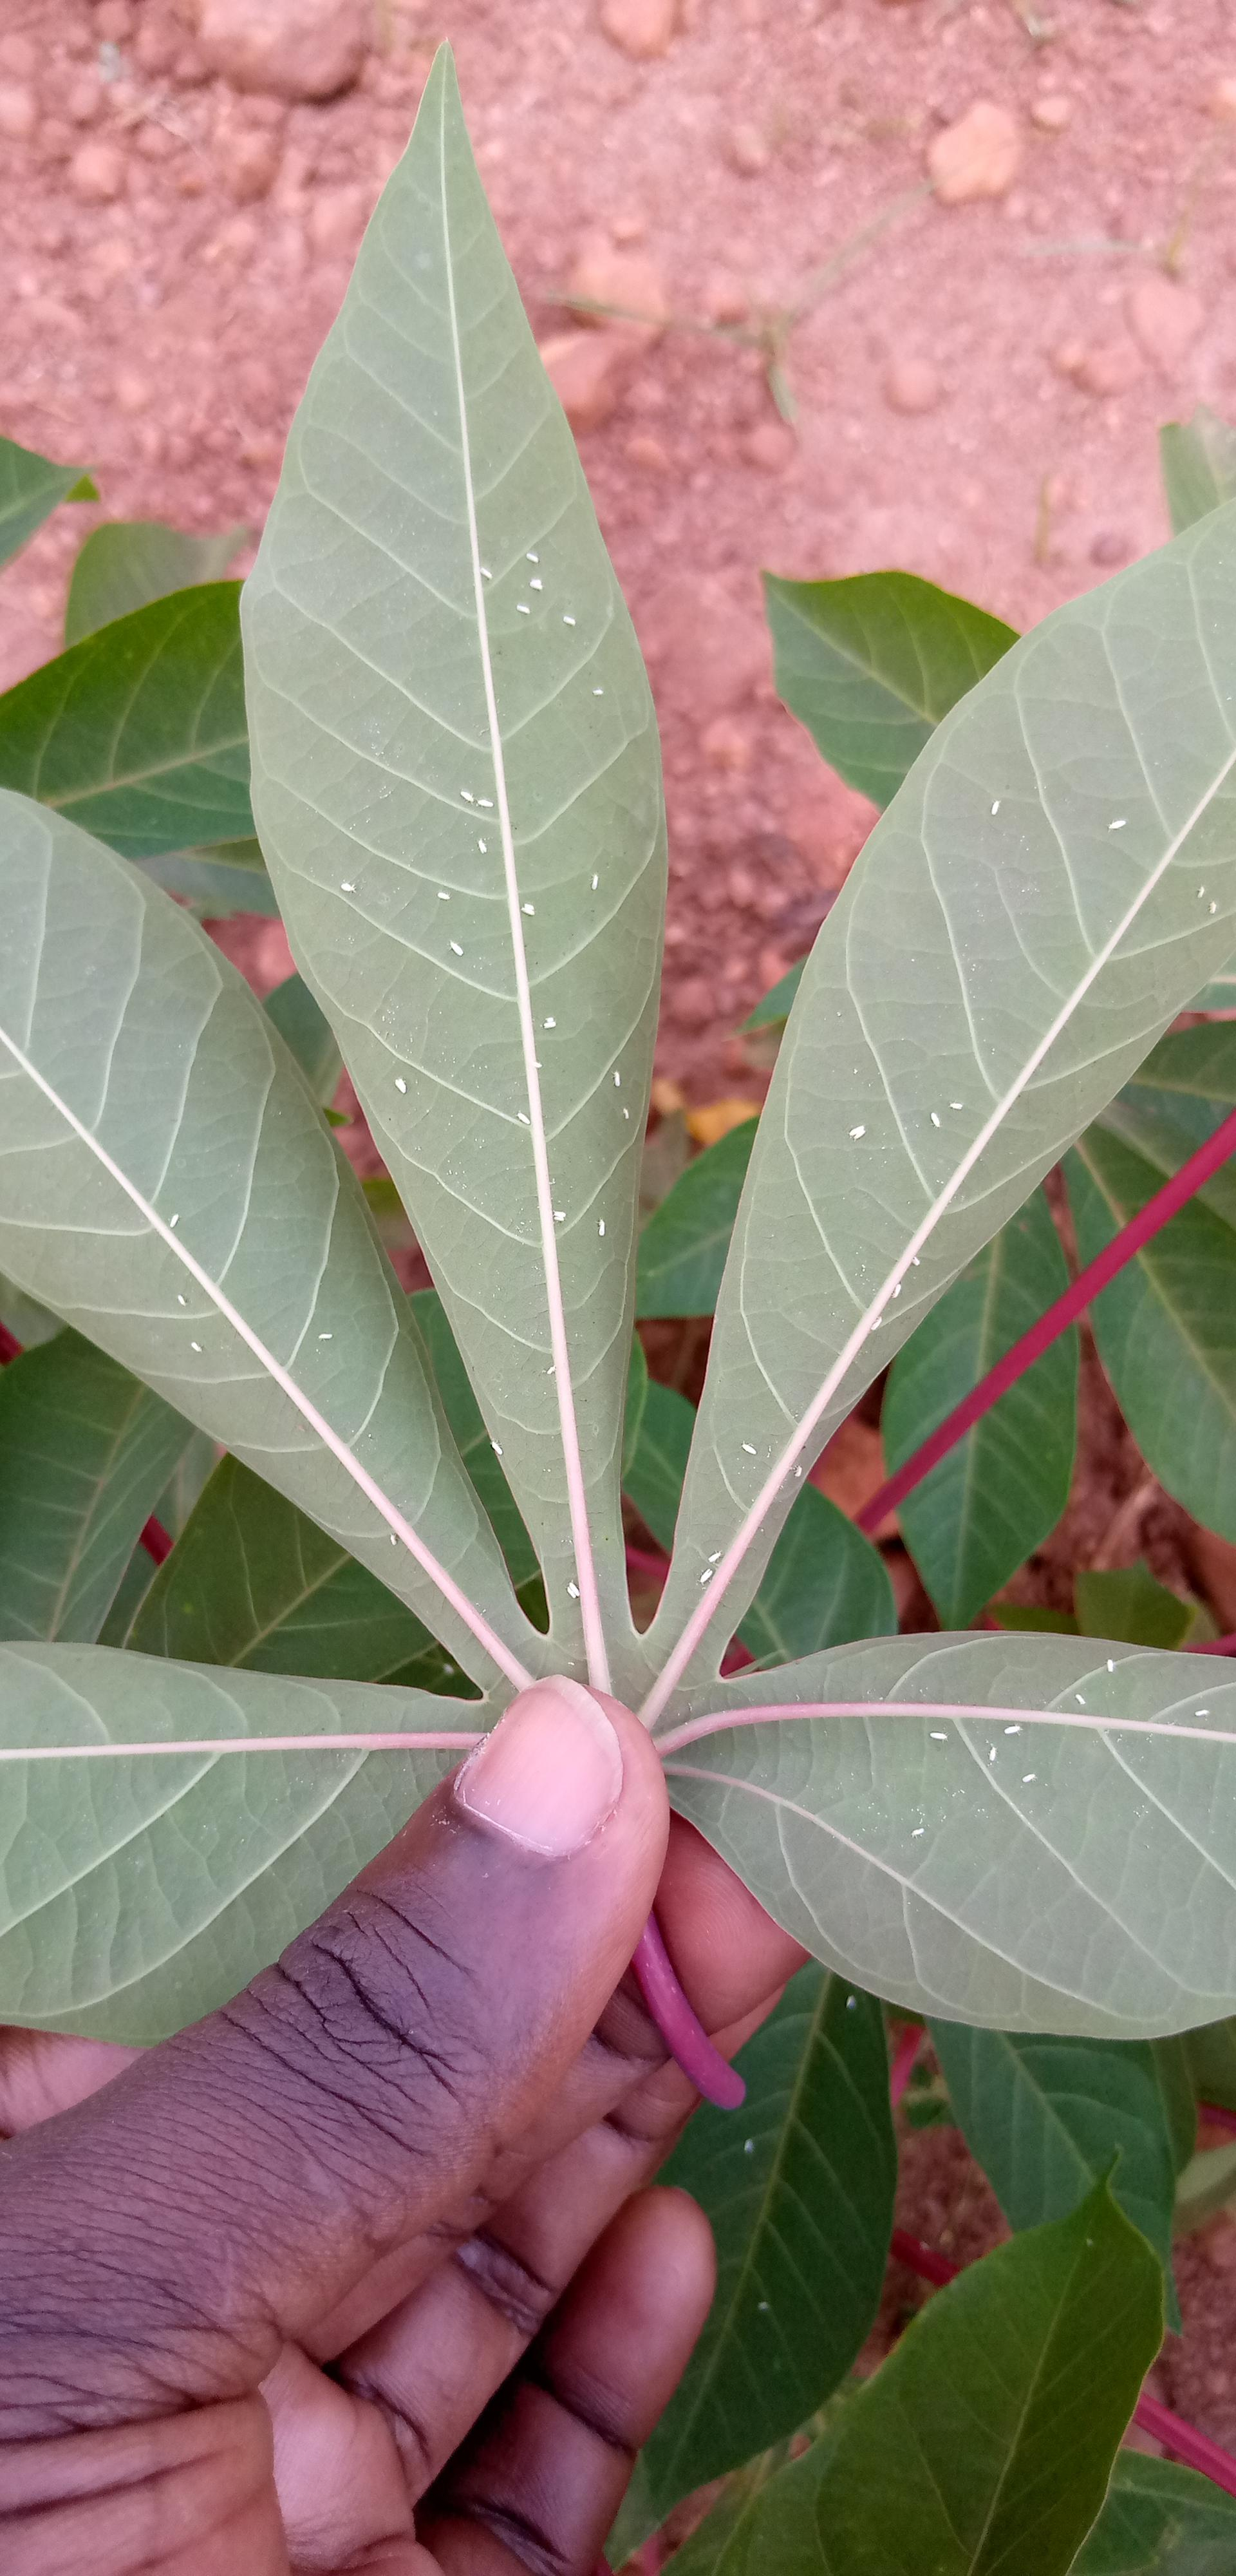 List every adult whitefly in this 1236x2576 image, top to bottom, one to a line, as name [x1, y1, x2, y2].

whitefly [525, 552, 540, 564]
whitefly [478, 567, 491, 580]
whitefly [529, 578, 544, 591]
whitefly [514, 603, 530, 616]
whitefly [561, 614, 576, 627]
whitefly [590, 687, 604, 697]
whitefly [458, 789, 474, 804]
whitefly [476, 798, 493, 809]
whitefly [989, 799, 1000, 817]
whitefly [1106, 819, 1127, 831]
whitefly [476, 837, 488, 855]
whitefly [590, 872, 601, 892]
whitefly [339, 882, 357, 894]
whitefly [1196, 884, 1206, 899]
whitefly [436, 891, 452, 902]
whitefly [1208, 900, 1218, 915]
whitefly [520, 905, 535, 916]
whitefly [448, 940, 465, 957]
whitefly [543, 1015, 554, 1023]
whitefly [543, 1021, 558, 1030]
whitefly [532, 1059, 543, 1070]
whitefly [612, 1070, 623, 1088]
whitefly [393, 1077, 408, 1095]
whitefly [948, 1101, 963, 1111]
whitefly [621, 1106, 630, 1121]
whitefly [929, 1110, 942, 1128]
whitefly [515, 1112, 530, 1126]
whitefly [849, 1125, 864, 1138]
whitefly [853, 1130, 868, 1141]
whitefly [551, 1208, 568, 1217]
whitefly [169, 1213, 180, 1229]
whitefly [552, 1215, 566, 1224]
whitefly [596, 1216, 606, 1236]
whitefly [910, 1256, 922, 1267]
whitefly [892, 1282, 904, 1298]
whitefly [176, 1293, 186, 1306]
whitefly [871, 1316, 885, 1331]
whitefly [317, 1331, 334, 1341]
whitefly [189, 1341, 202, 1353]
whitefly [547, 1365, 556, 1375]
whitefly [489, 1440, 503, 1455]
whitefly [740, 1441, 756, 1456]
whitefly [793, 1464, 803, 1479]
whitefly [389, 1533, 398, 1546]
whitefly [707, 1549, 722, 1563]
whitefly [698, 1566, 713, 1585]
whitefly [568, 1581, 579, 1596]
whitefly [565, 1586, 577, 1600]
whitefly [1105, 1657, 1115, 1674]
whitefly [1074, 1691, 1086, 1707]
whitefly [1193, 1709, 1210, 1718]
whitefly [1003, 1723, 1022, 1737]
whitefly [928, 1730, 949, 1741]
whitefly [988, 1745, 997, 1763]
whitefly [1020, 1773, 1038, 1785]
whitefly [909, 1828, 924, 1841]